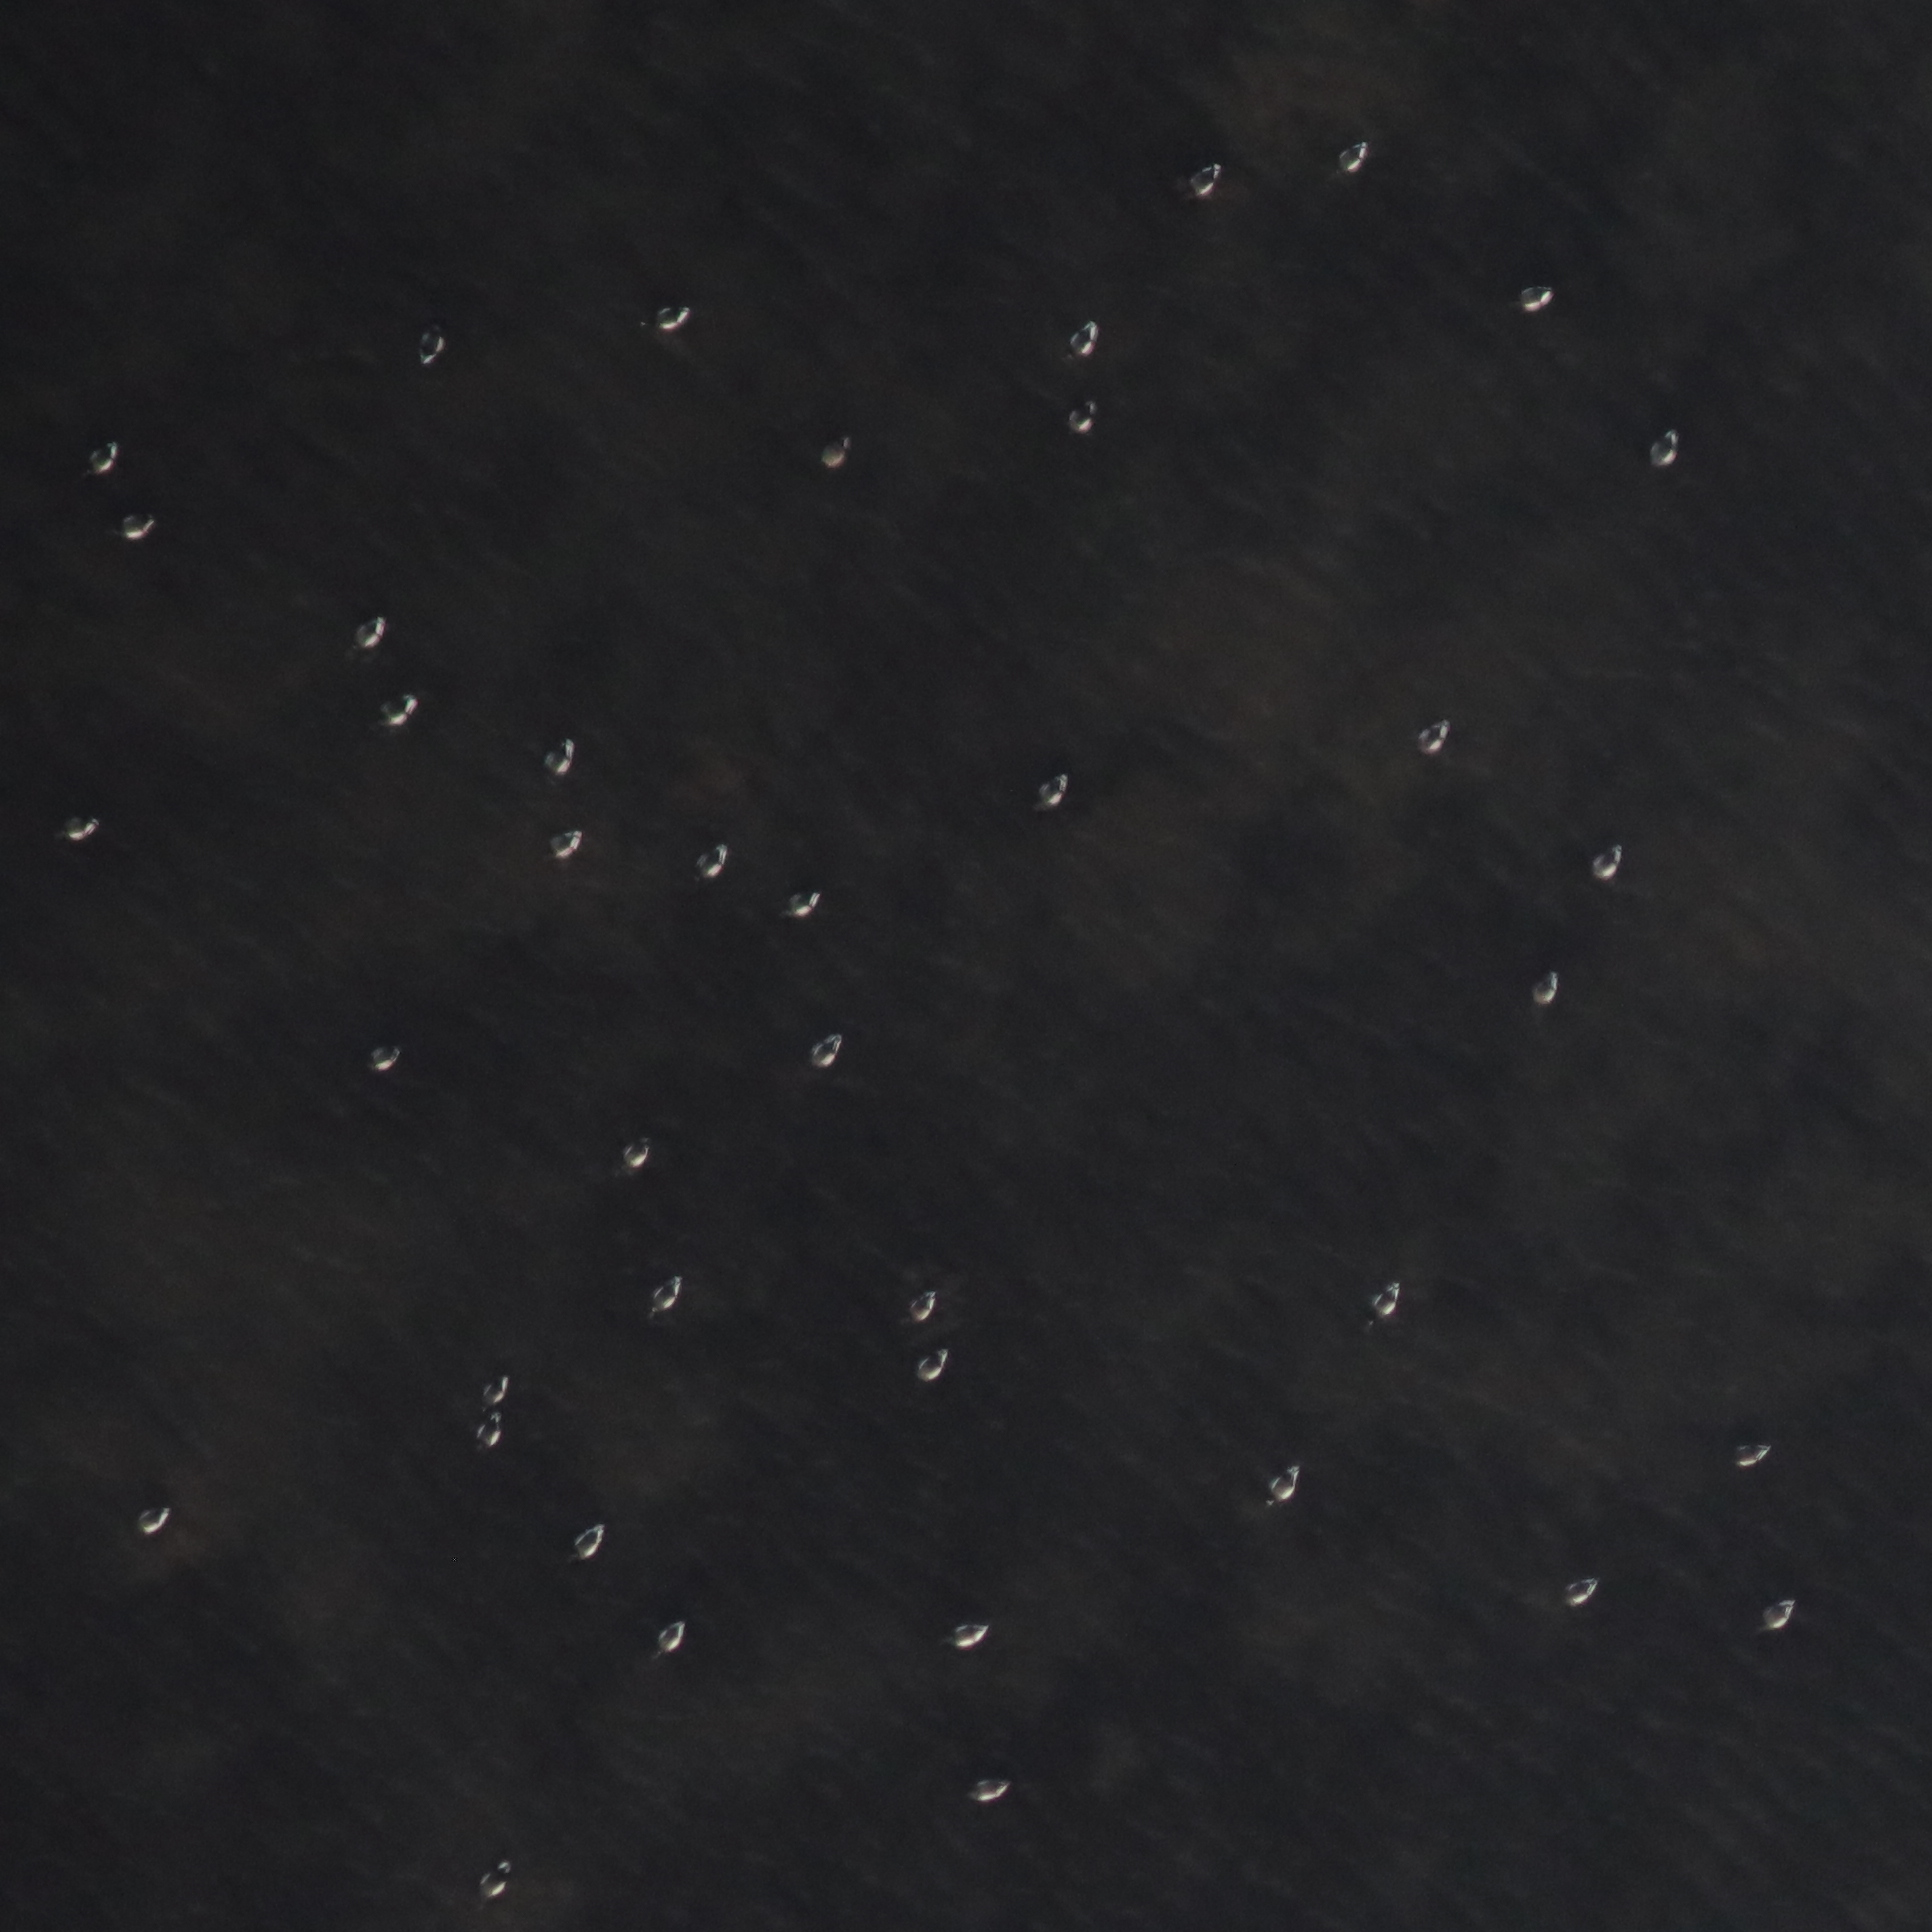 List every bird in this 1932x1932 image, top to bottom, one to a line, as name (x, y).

brant (1353, 158)
brant (1202, 184)
brant (1533, 291)
brant (672, 318)
brant (1082, 341)
brant (432, 345)
brant (1081, 417)
brant (1662, 450)
brant (103, 455)
brant (836, 456)
brant (135, 529)
brant (362, 634)
brant (400, 711)
brant (1431, 738)
brant (559, 759)
brant (1045, 791)
brant (80, 824)
brant (565, 842)
brant (712, 861)
brant (1600, 870)
brant (808, 907)
brant (1545, 991)
brant (825, 1051)
brant (385, 1053)
brant (635, 1154)
brant (663, 1297)
brant (1383, 1301)
brant (919, 1309)
brant (933, 1366)
brant (501, 1385)
brant (490, 1431)
brant (1750, 1451)
brant (1283, 1487)
brant (154, 1522)
brant (589, 1544)
brant (1585, 1591)
brant (1783, 1613)
brant (967, 1636)
brant (672, 1637)
brant (989, 1789)
brant (494, 1884)